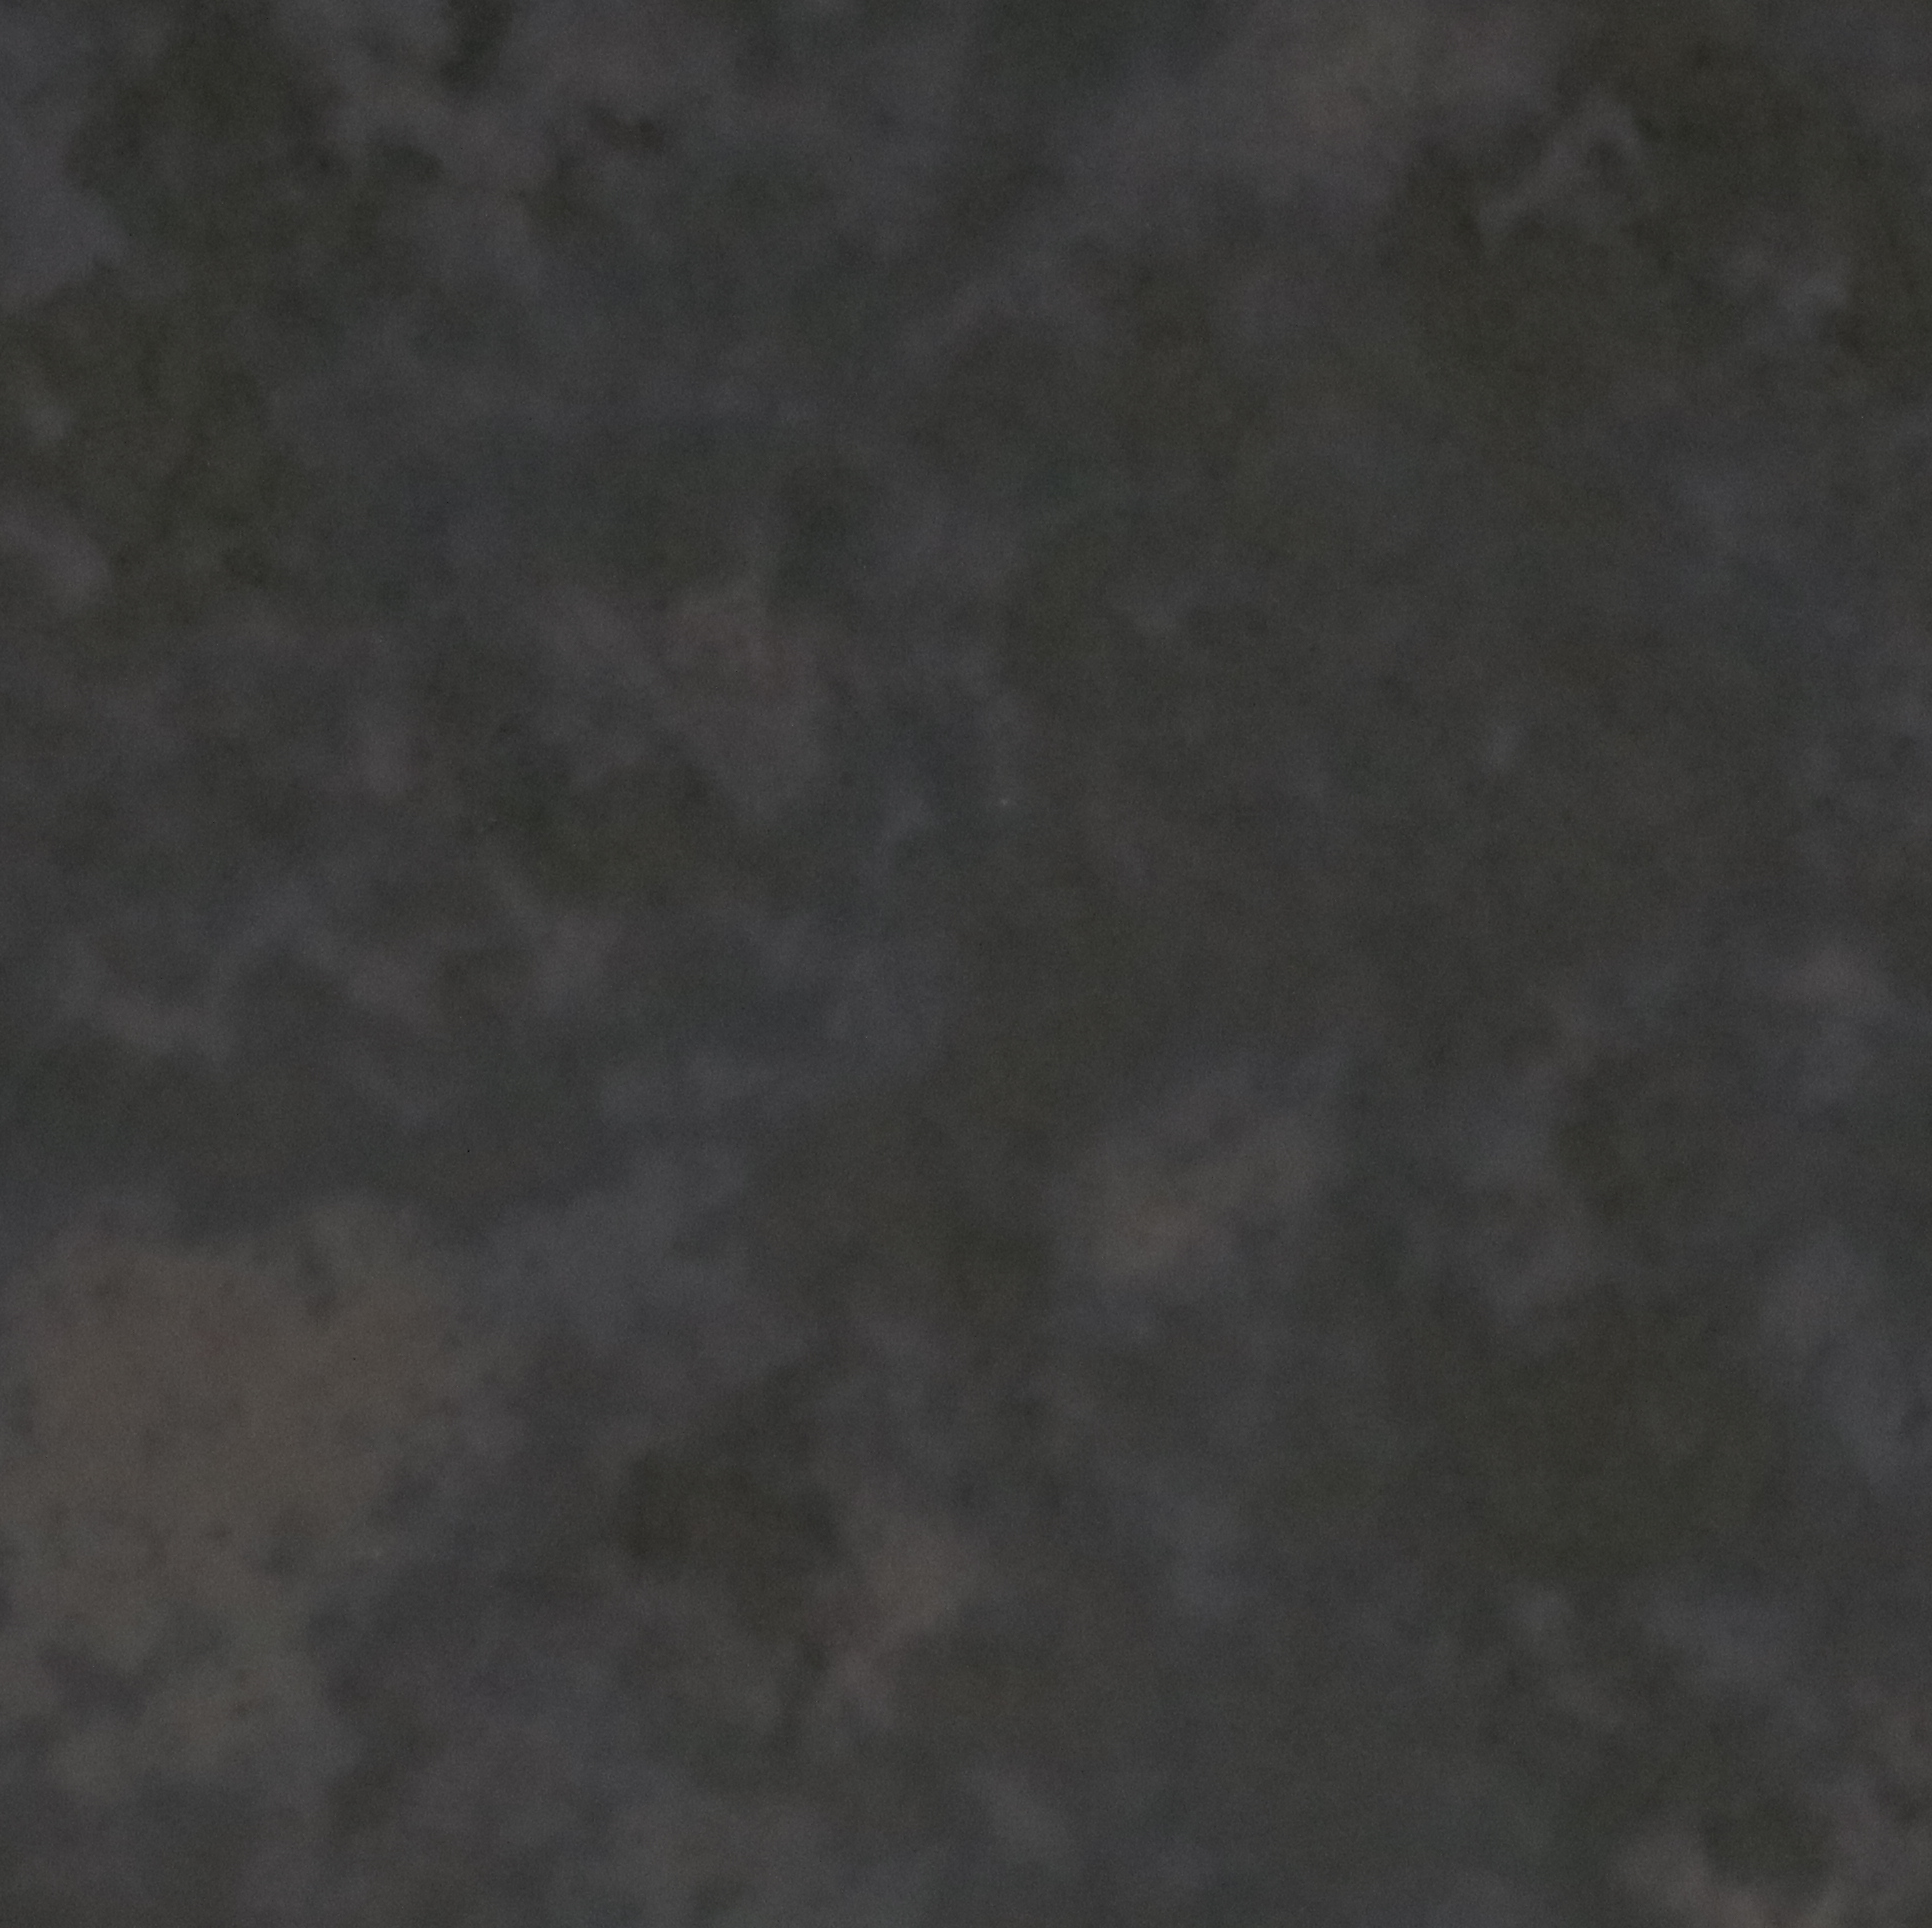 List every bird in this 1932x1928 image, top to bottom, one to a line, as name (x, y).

None